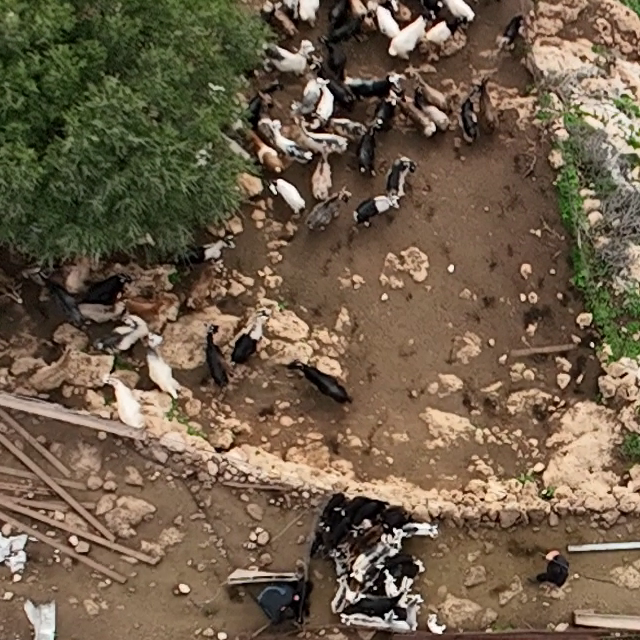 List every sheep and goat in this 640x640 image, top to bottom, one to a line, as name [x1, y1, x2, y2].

goat [297, 1, 318, 22]
goat [388, 1, 411, 20]
goat [444, 1, 475, 22]
goat [272, 2, 298, 36]
goat [283, 2, 299, 17]
goat [329, 2, 350, 21]
goat [351, 2, 375, 28]
goat [367, 2, 379, 12]
goat [421, 2, 443, 13]
goat [377, 6, 399, 38]
goat [329, 13, 365, 43]
goat [498, 14, 523, 49]
goat [428, 16, 468, 45]
goat [389, 18, 425, 60]
goat [318, 36, 348, 69]
goat [264, 40, 313, 75]
goat [311, 55, 354, 100]
goat [407, 65, 455, 117]
goat [347, 73, 403, 99]
goat [479, 76, 499, 135]
goat [314, 79, 335, 120]
goat [247, 80, 279, 115]
goat [290, 80, 320, 113]
goat [416, 86, 448, 128]
goat [460, 86, 479, 143]
goat [375, 90, 397, 130]
goat [387, 91, 434, 135]
goat [260, 94, 274, 139]
goat [293, 116, 349, 153]
goat [357, 116, 384, 177]
goat [259, 118, 312, 163]
goat [322, 119, 366, 140]
goat [236, 121, 284, 173]
goat [312, 141, 333, 201]
goat [386, 157, 415, 197]
goat [269, 178, 305, 213]
goat [304, 186, 351, 231]
goat [354, 195, 399, 224]
goat [184, 236, 234, 265]
goat [0, 256, 25, 306]
goat [185, 259, 222, 311]
goat [36, 267, 81, 323]
goat [83, 276, 131, 303]
goat [128, 293, 174, 316]
goat [80, 304, 125, 323]
goat [230, 307, 273, 365]
goat [94, 316, 149, 355]
goat [205, 321, 230, 387]
goat [148, 332, 179, 397]
goat [288, 358, 352, 405]
goat [103, 372, 148, 428]
goat [318, 491, 345, 527]
goat [336, 496, 367, 516]
goat [349, 502, 385, 538]
goat [381, 505, 404, 535]
goat [321, 511, 341, 529]
goat [323, 518, 349, 555]
goat [404, 523, 438, 538]
goat [336, 524, 383, 573]
goat [383, 528, 405, 556]
goat [349, 542, 389, 578]
goat [376, 554, 415, 572]
goat [364, 560, 425, 592]
goat [384, 570, 404, 607]
goat [331, 574, 348, 614]
goat [343, 580, 413, 615]
goat [406, 594, 424, 632]
goat [383, 608, 410, 631]
goat [339, 613, 386, 627]
goat [427, 613, 447, 635]